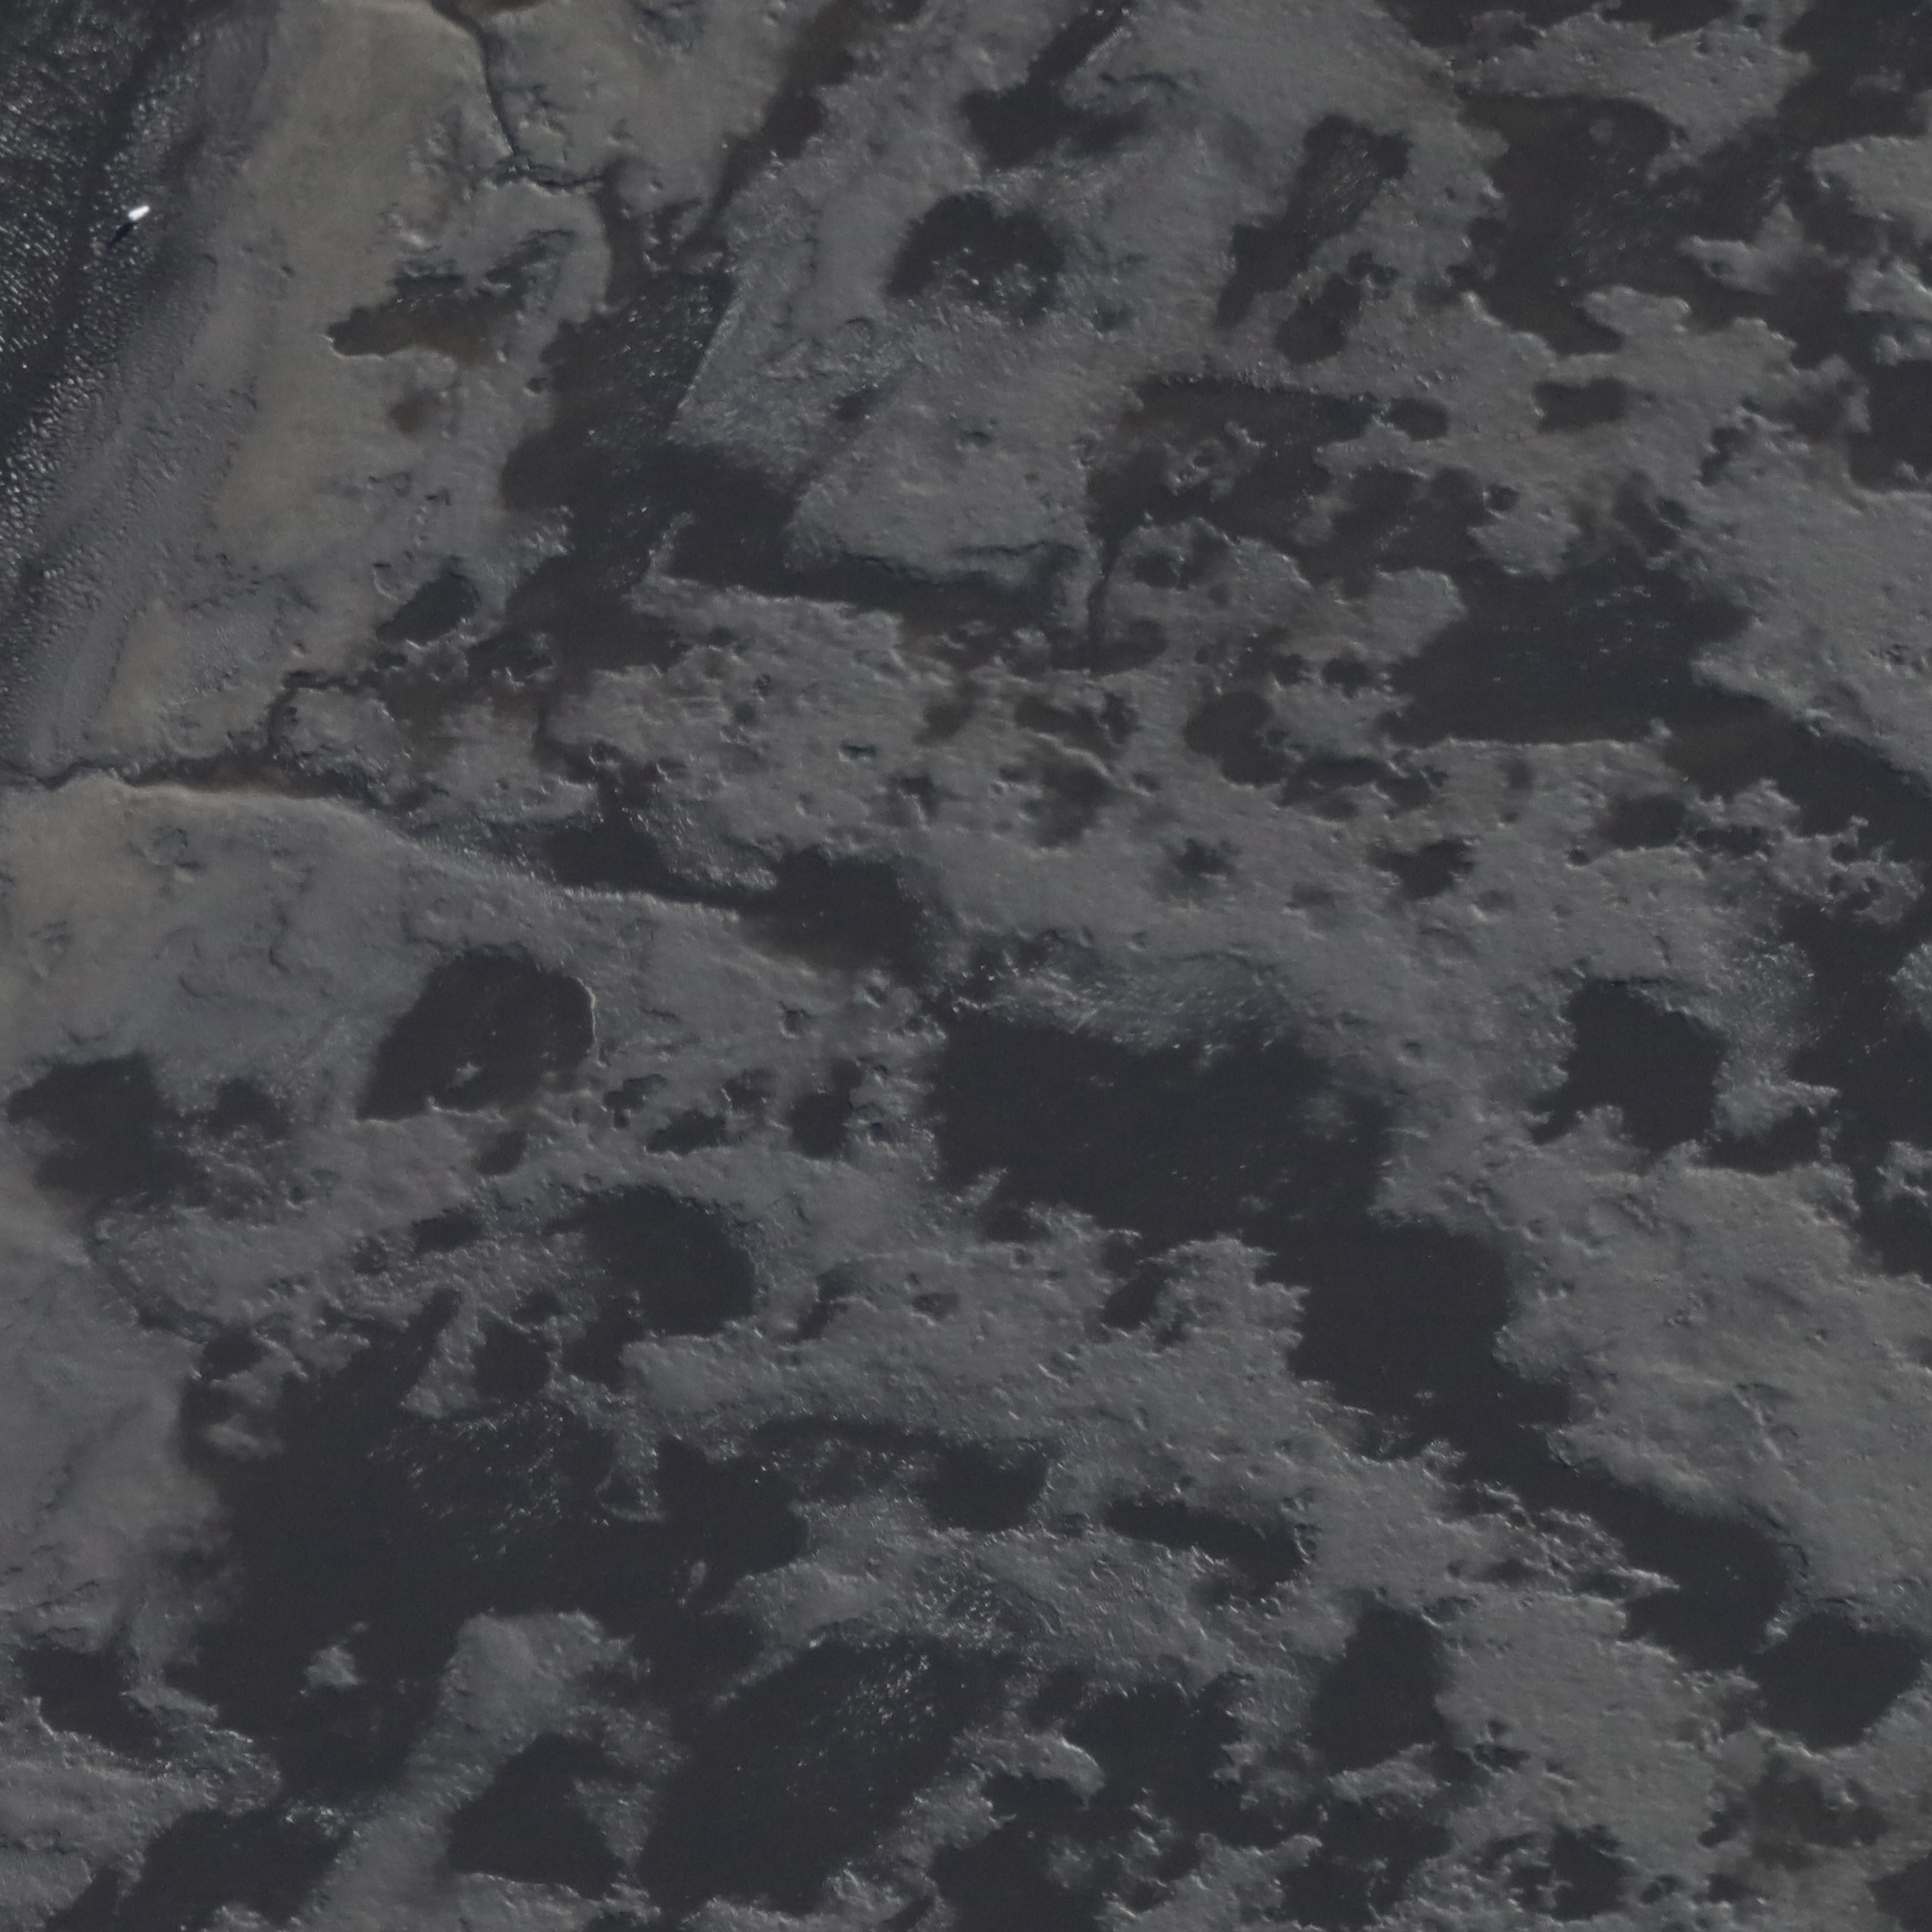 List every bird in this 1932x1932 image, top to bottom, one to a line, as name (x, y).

gull (138, 214)